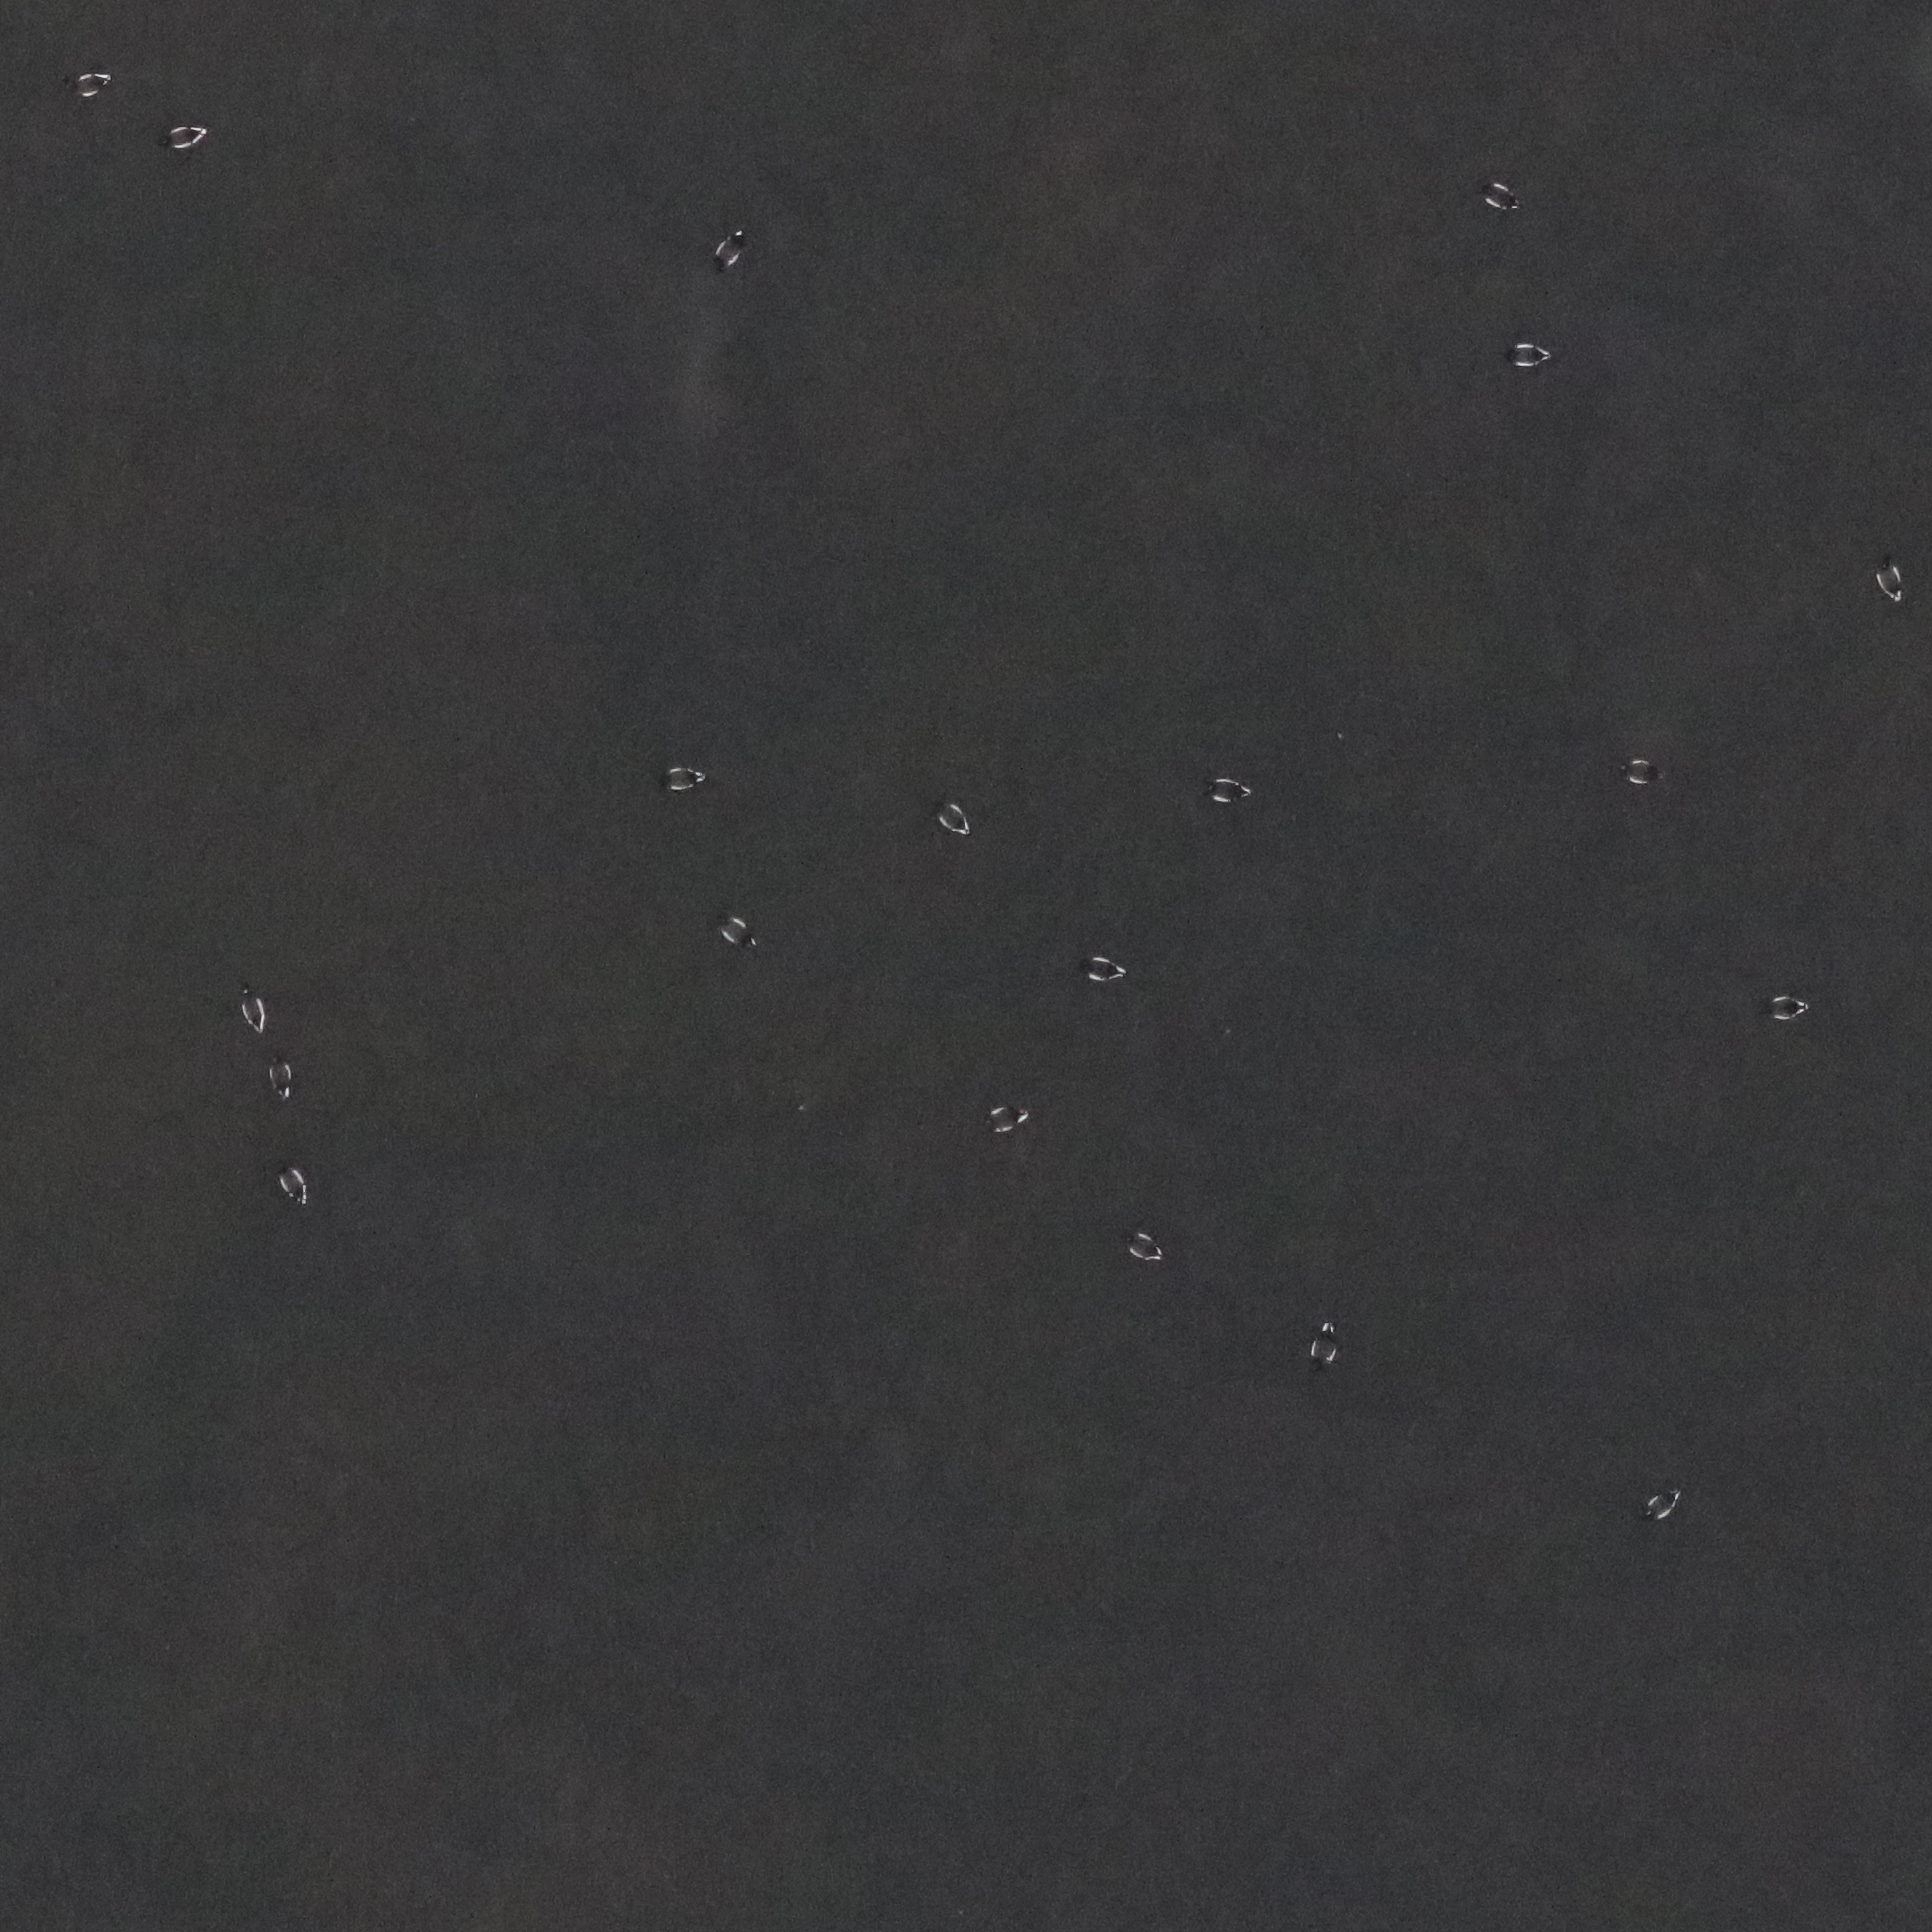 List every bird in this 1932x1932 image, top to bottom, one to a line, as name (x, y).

brant (88, 85)
brant (182, 138)
brant (1500, 198)
brant (728, 252)
brant (1527, 355)
brant (1890, 579)
brant (1638, 772)
brant (681, 779)
brant (1227, 791)
brant (953, 818)
brant (736, 932)
brant (1103, 970)
brant (1786, 1008)
brant (253, 1010)
brant (279, 1076)
brant (1003, 1118)
brant (294, 1184)
brant (1143, 1246)
brant (1326, 1347)
brant (1661, 1504)